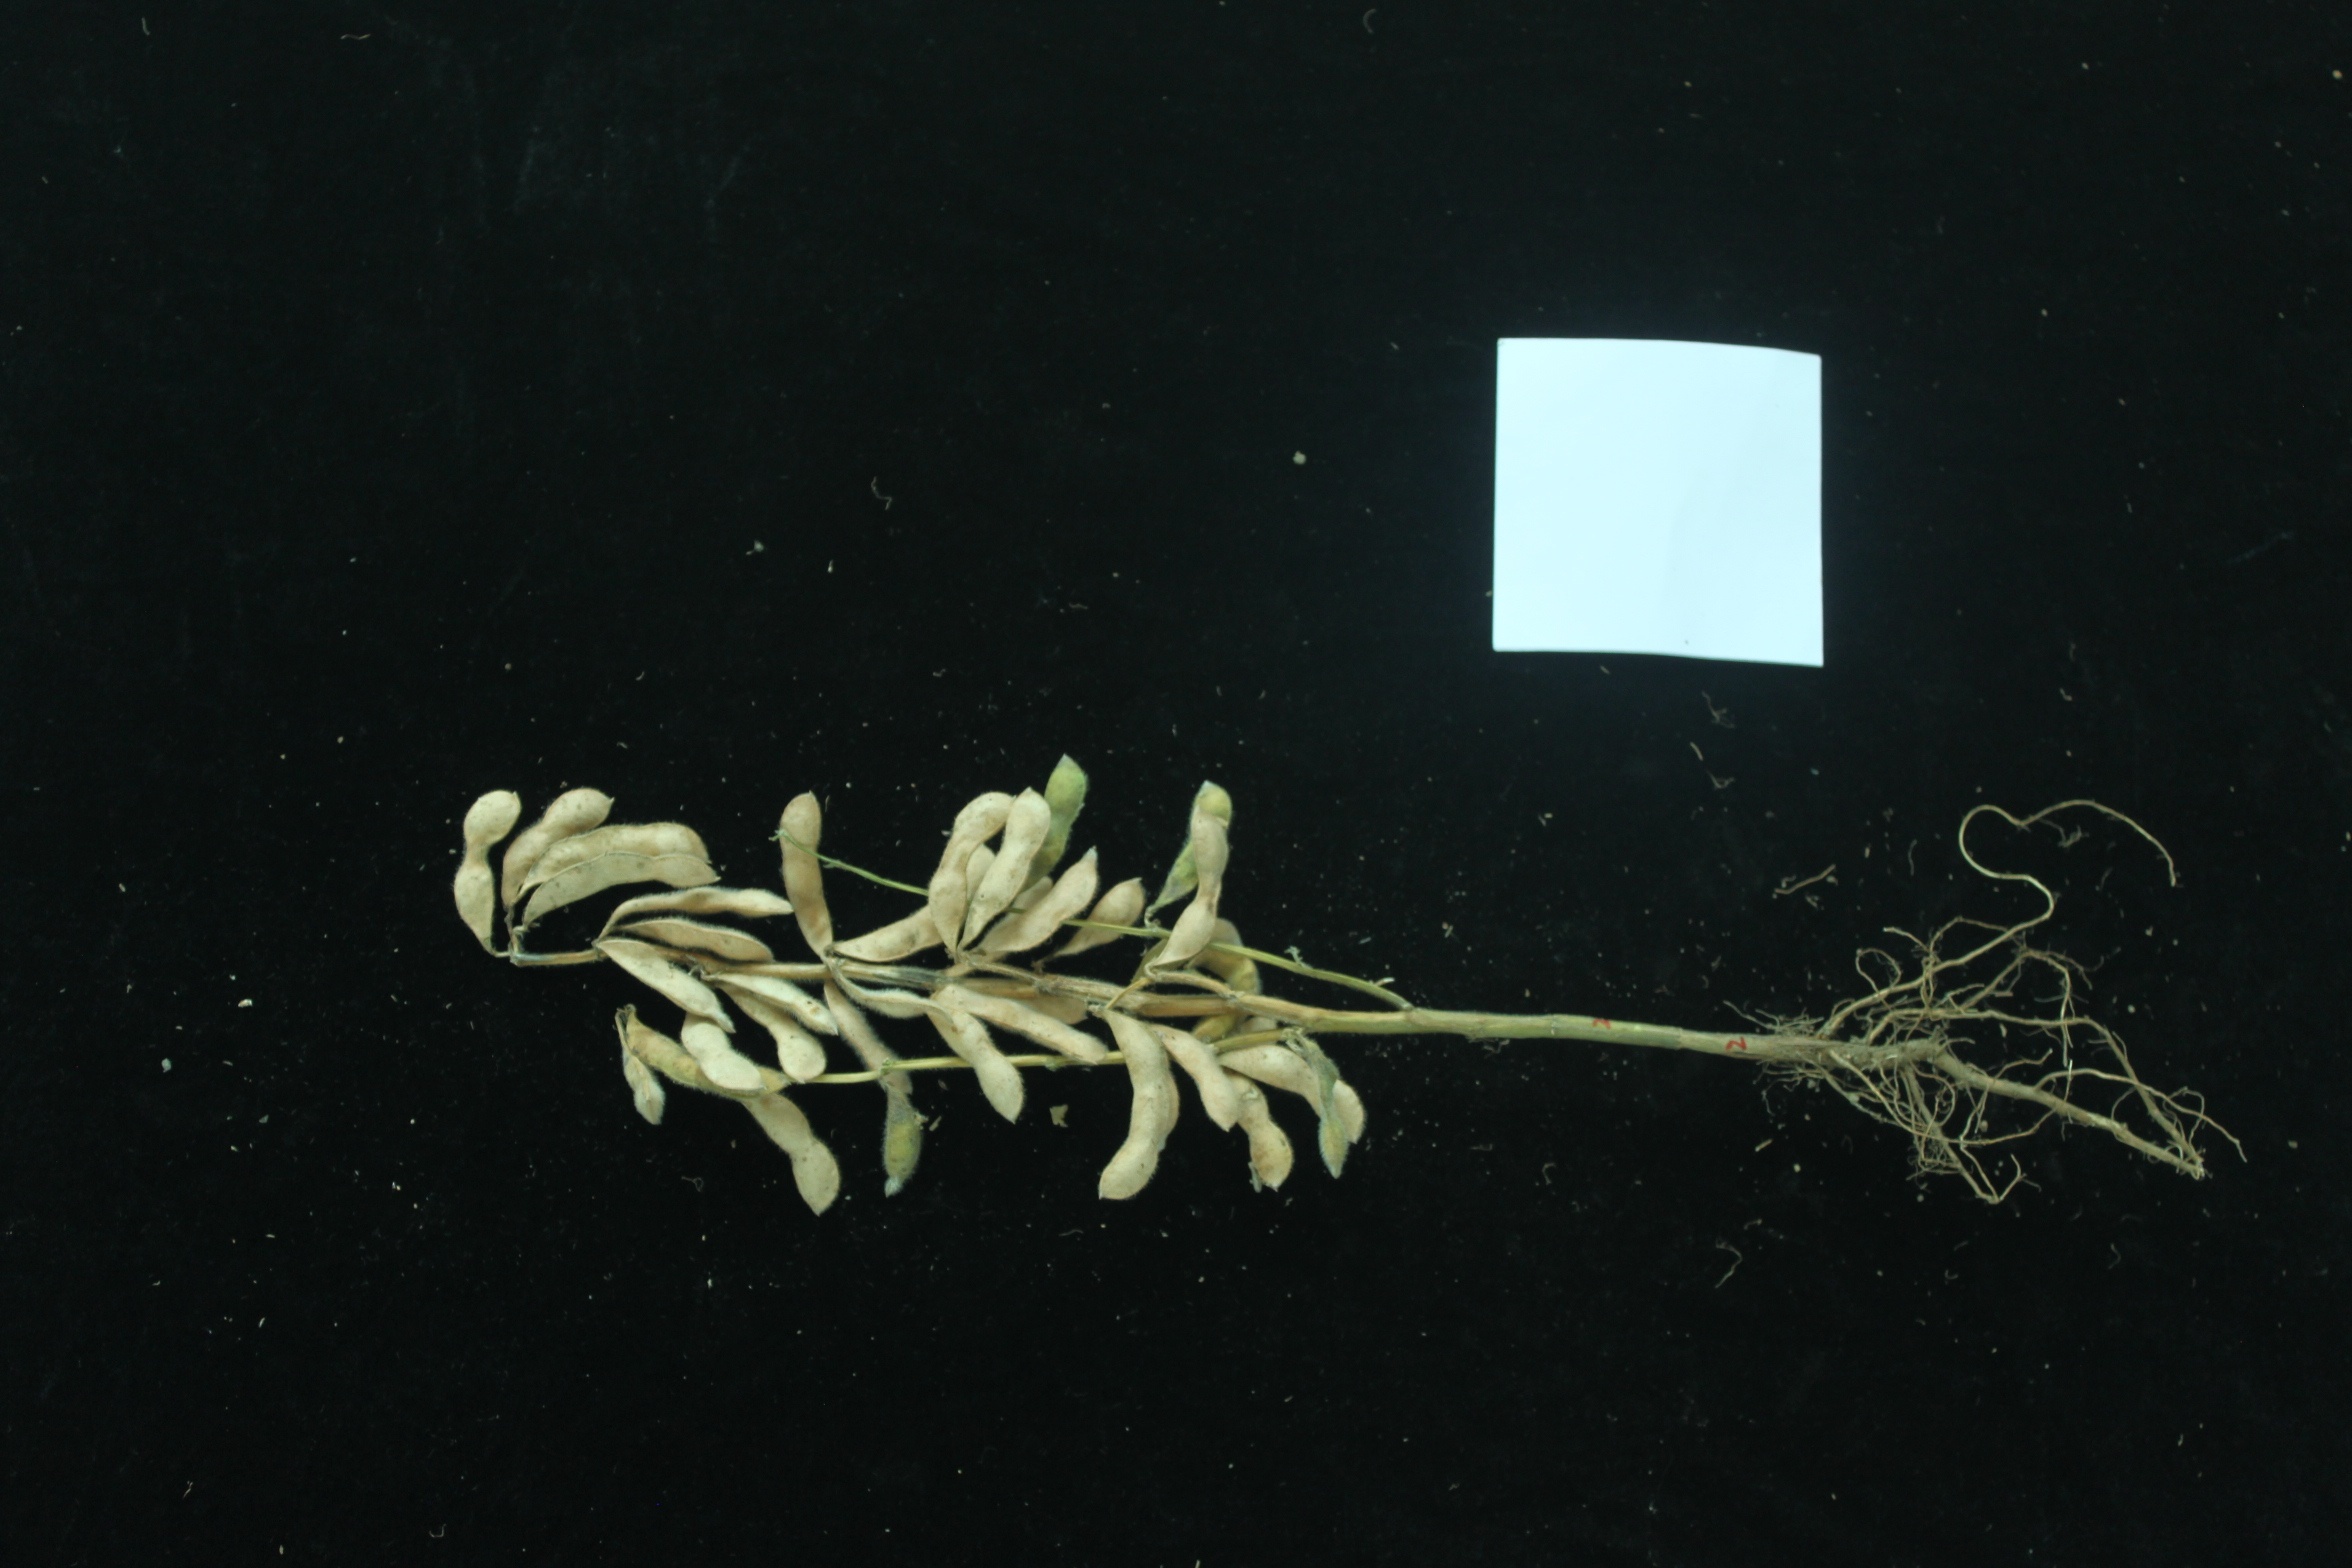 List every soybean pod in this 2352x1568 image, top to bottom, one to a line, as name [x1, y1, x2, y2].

soybean pod [830, 753, 1083, 974]
soybean pod [1151, 781, 1230, 910]
soybean pod [959, 786, 1050, 946]
soybean pod [500, 789, 611, 908]
soybean pod [453, 790, 520, 948]
soybean pod [779, 792, 832, 957]
soybean pod [928, 792, 1015, 952]
soybean pod [1152, 801, 1226, 964]
soybean pod [518, 823, 709, 895]
soybean pod [988, 845, 1096, 949]
soybean pod [523, 852, 718, 924]
soybean pod [1050, 878, 1144, 956]
soybean pod [604, 887, 794, 932]
soybean pod [627, 919, 772, 961]
soybean pod [1133, 919, 1257, 1040]
soybean pod [595, 939, 734, 1032]
soybean pod [831, 964, 952, 1022]
soybean pod [718, 974, 837, 1034]
soybean pod [824, 977, 911, 1093]
soybean pod [944, 982, 1103, 1062]
soybean pod [721, 985, 824, 1083]
soybean pod [926, 985, 1085, 1123]
soybean pod [1098, 1009, 1171, 1199]
soybean pod [625, 1010, 789, 1100]
soybean pod [617, 1021, 662, 1124]
soybean pod [1145, 1024, 1237, 1131]
soybean pod [1296, 1032, 1348, 1177]
soybean pod [1217, 1043, 1361, 1144]
soybean pod [1222, 1067, 1291, 1188]
soybean pod [882, 1072, 921, 1196]
soybean pod [733, 1090, 838, 1216]